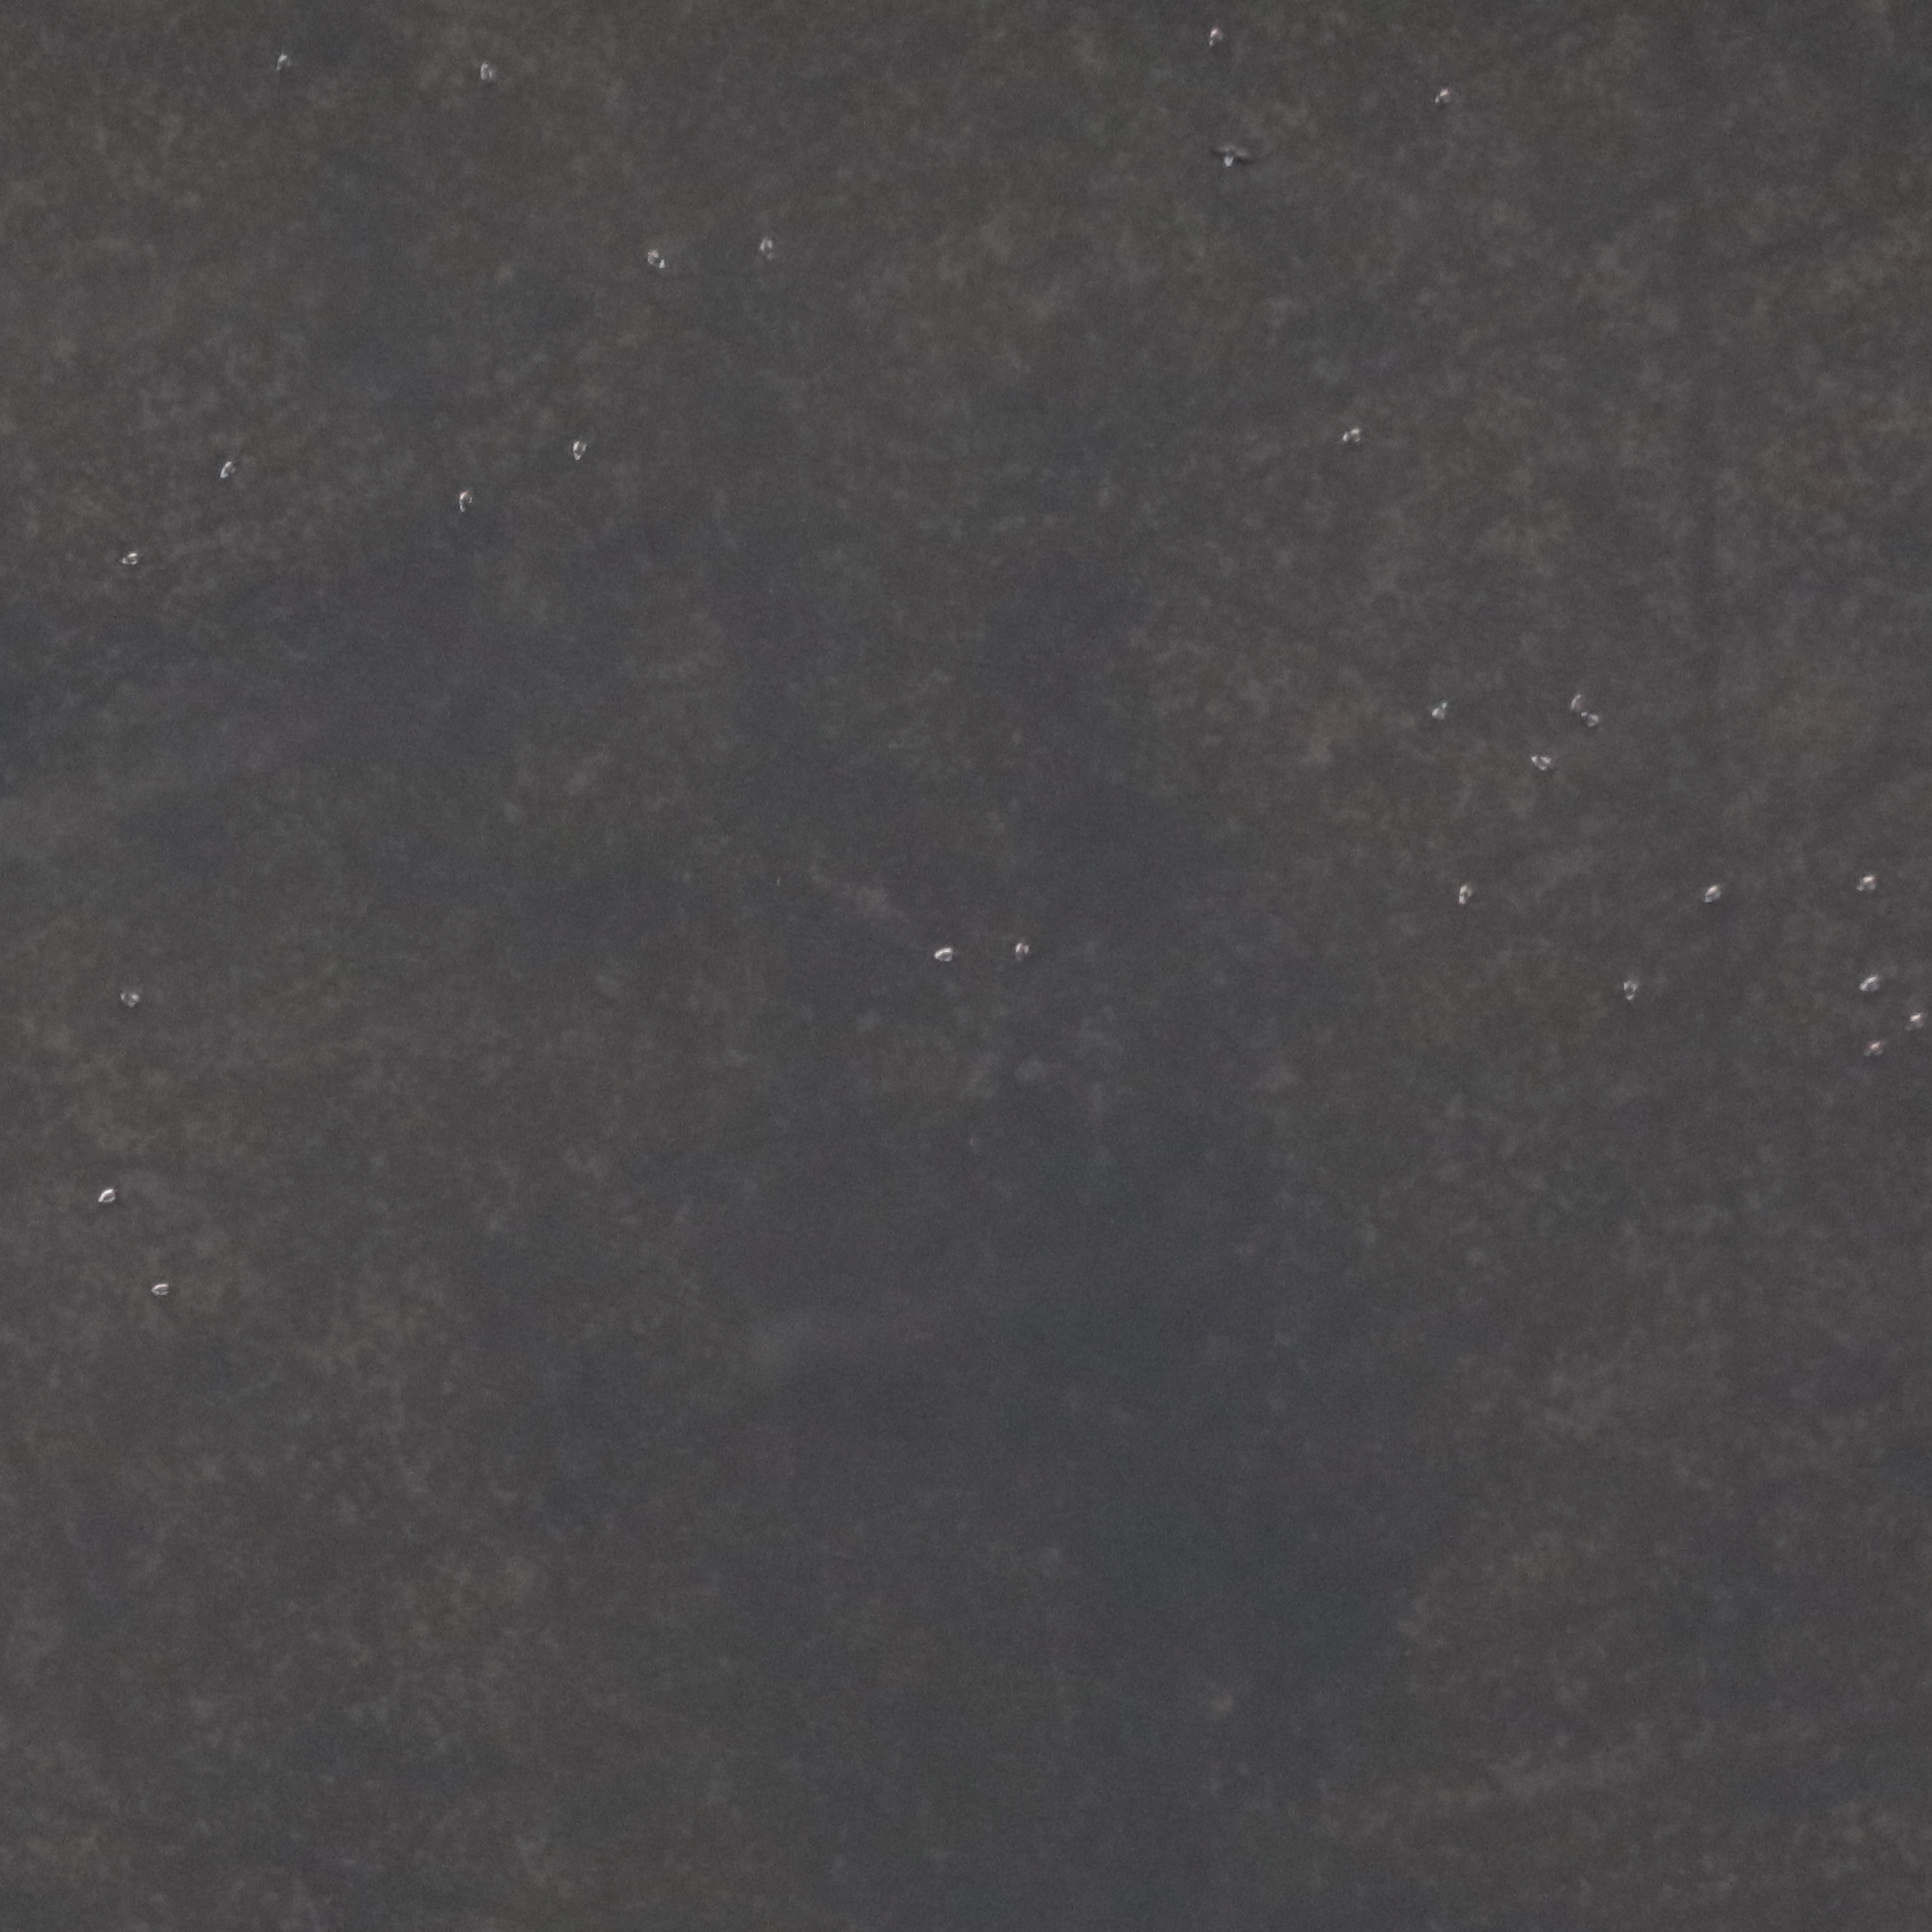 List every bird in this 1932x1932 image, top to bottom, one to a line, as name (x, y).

brant (1216, 38)
brant (281, 61)
brant (487, 74)
brant (1447, 99)
brant (1231, 155)
brant (764, 247)
brant (658, 256)
brant (1354, 434)
brant (580, 448)
brant (231, 471)
brant (465, 500)
brant (134, 558)
brant (1576, 703)
brant (1440, 714)
brant (1593, 717)
brant (1546, 757)
brant (1871, 887)
brant (1464, 894)
brant (1705, 896)
brant (1028, 951)
brant (946, 958)
brant (1631, 988)
brant (1875, 989)
brant (129, 1004)
brant (1930, 1016)
brant (1884, 1047)
brant (107, 1197)
brant (165, 1289)